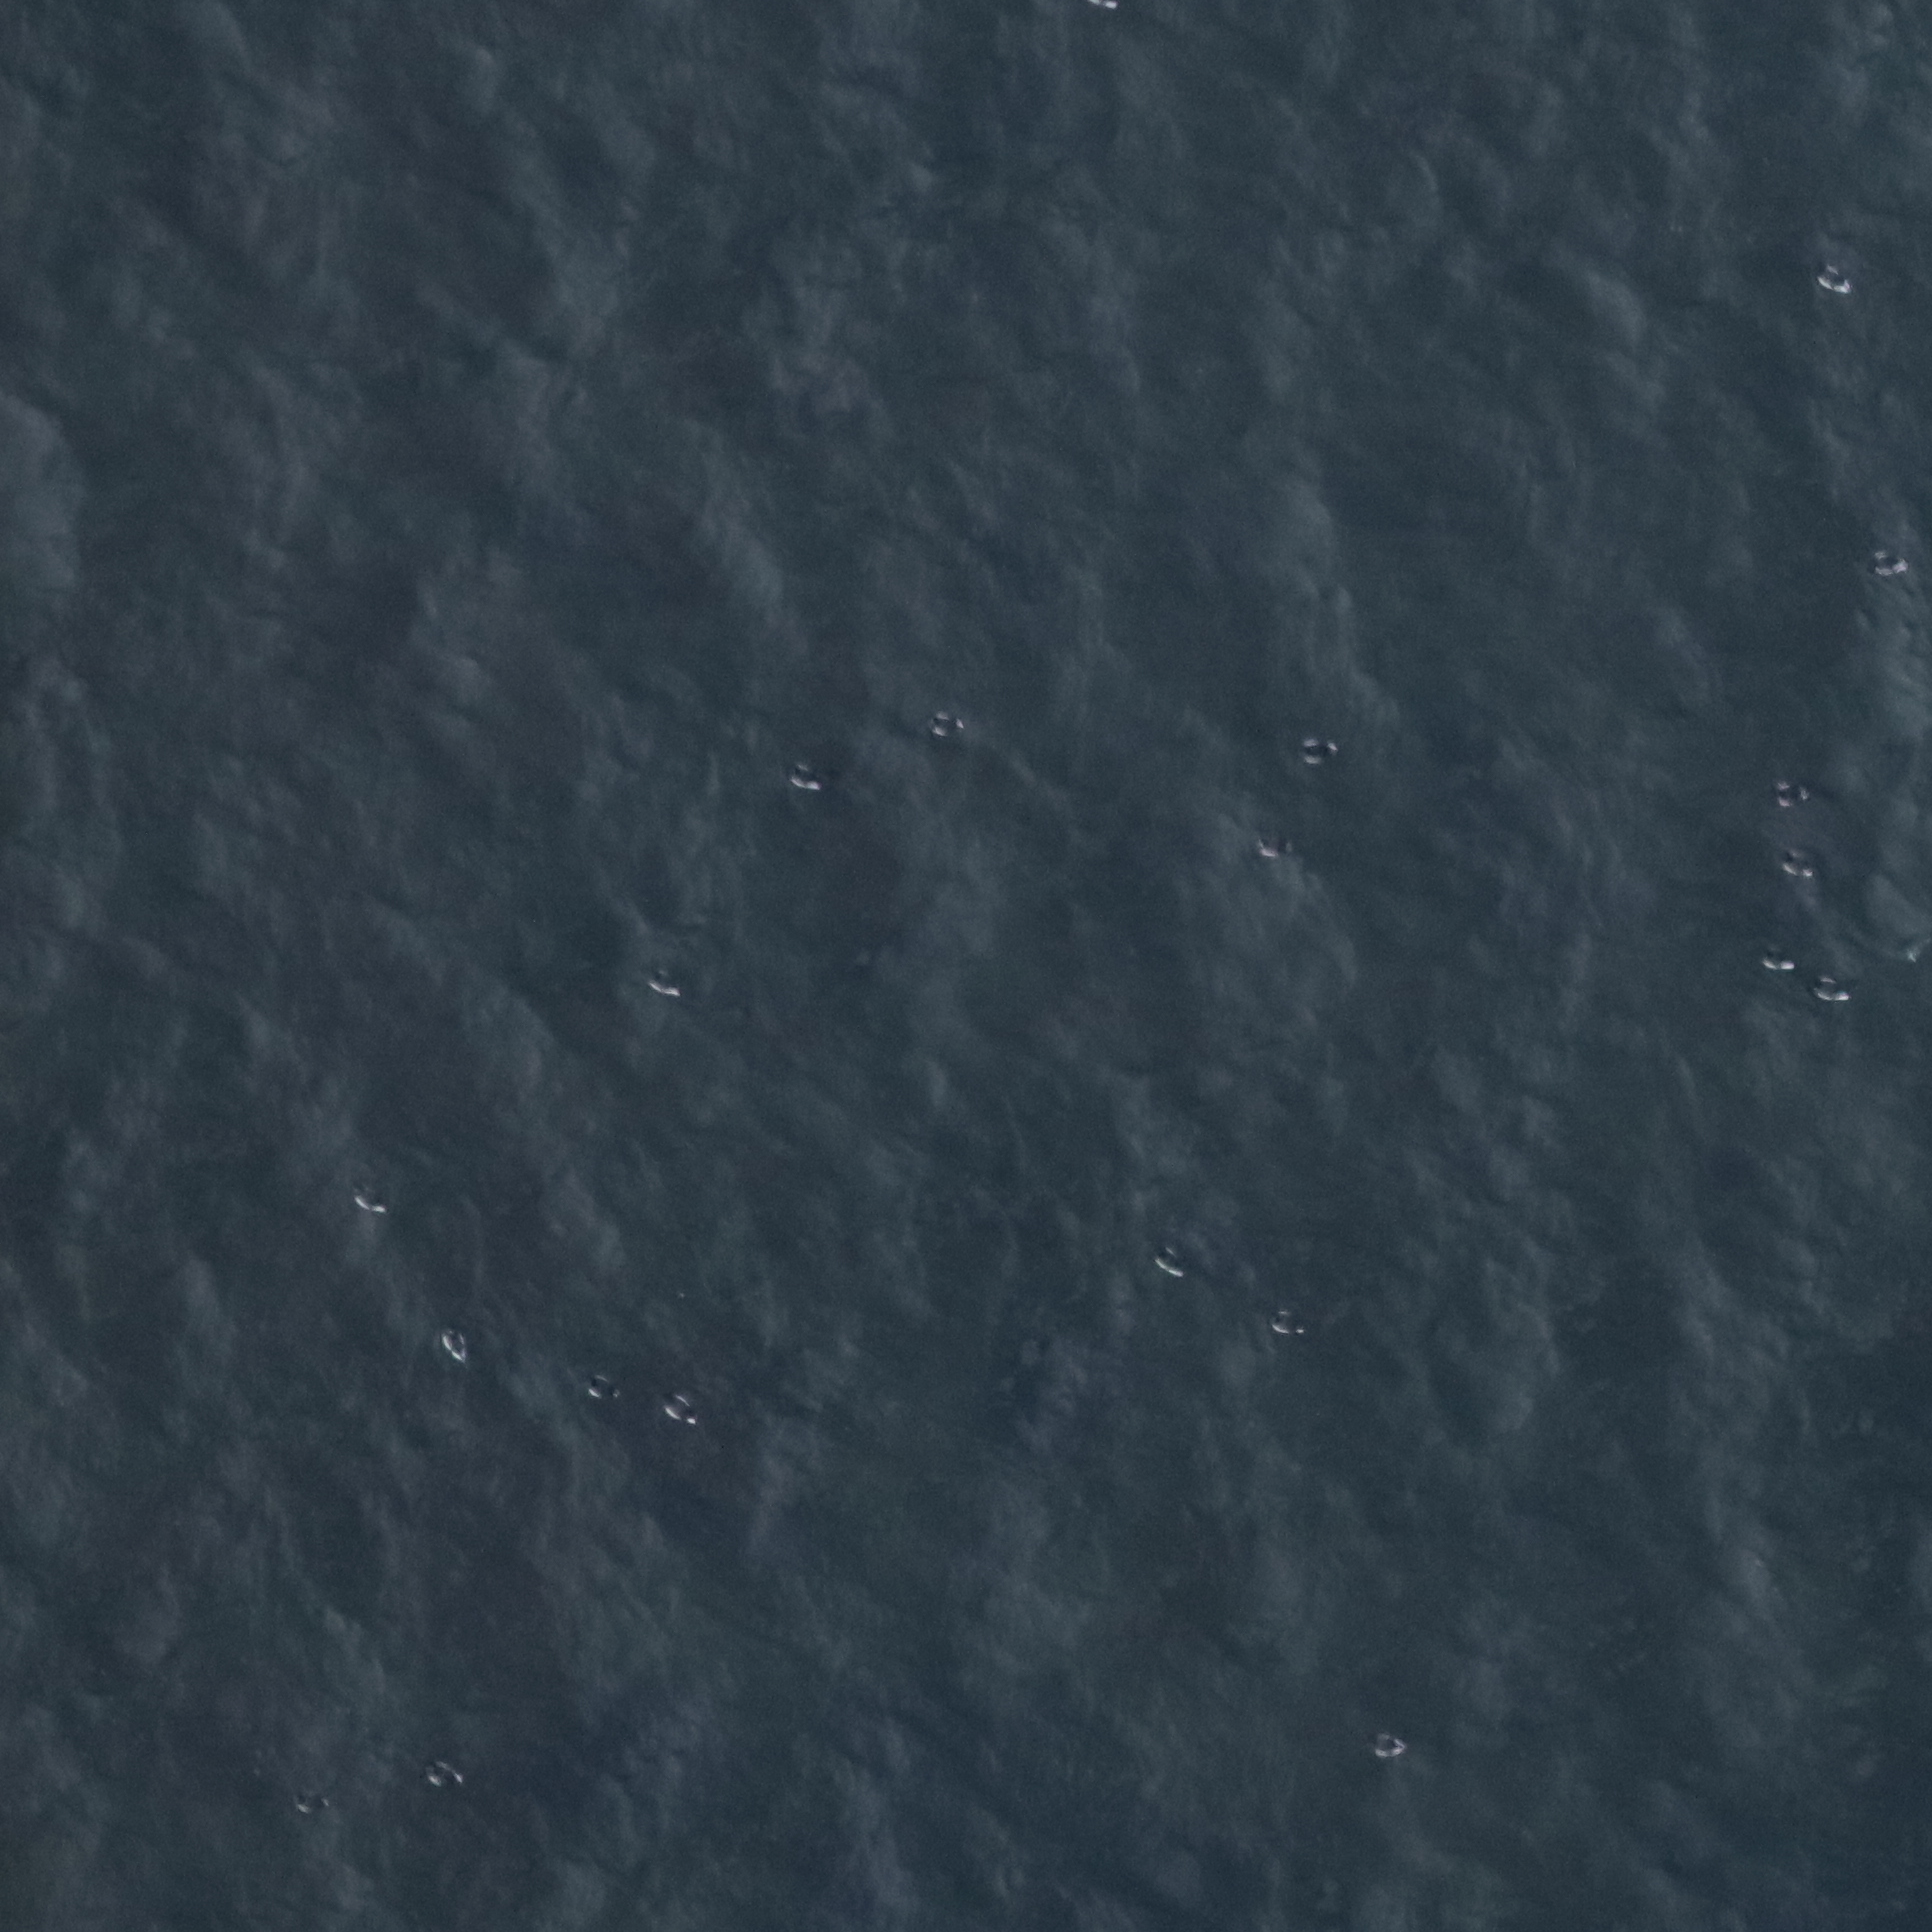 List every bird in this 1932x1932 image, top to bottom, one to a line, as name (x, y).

brant (1835, 275)
brant (1883, 559)
brant (942, 726)
brant (1316, 752)
brant (799, 769)
brant (1780, 795)
brant (1275, 844)
brant (1801, 866)
brant (1773, 957)
brant (663, 978)
brant (1833, 991)
brant (367, 1198)
brant (1167, 1259)
brant (1285, 1319)
brant (454, 1343)
brant (606, 1385)
brant (678, 1407)
brant (1385, 1747)
brant (442, 1772)
brant (306, 1798)